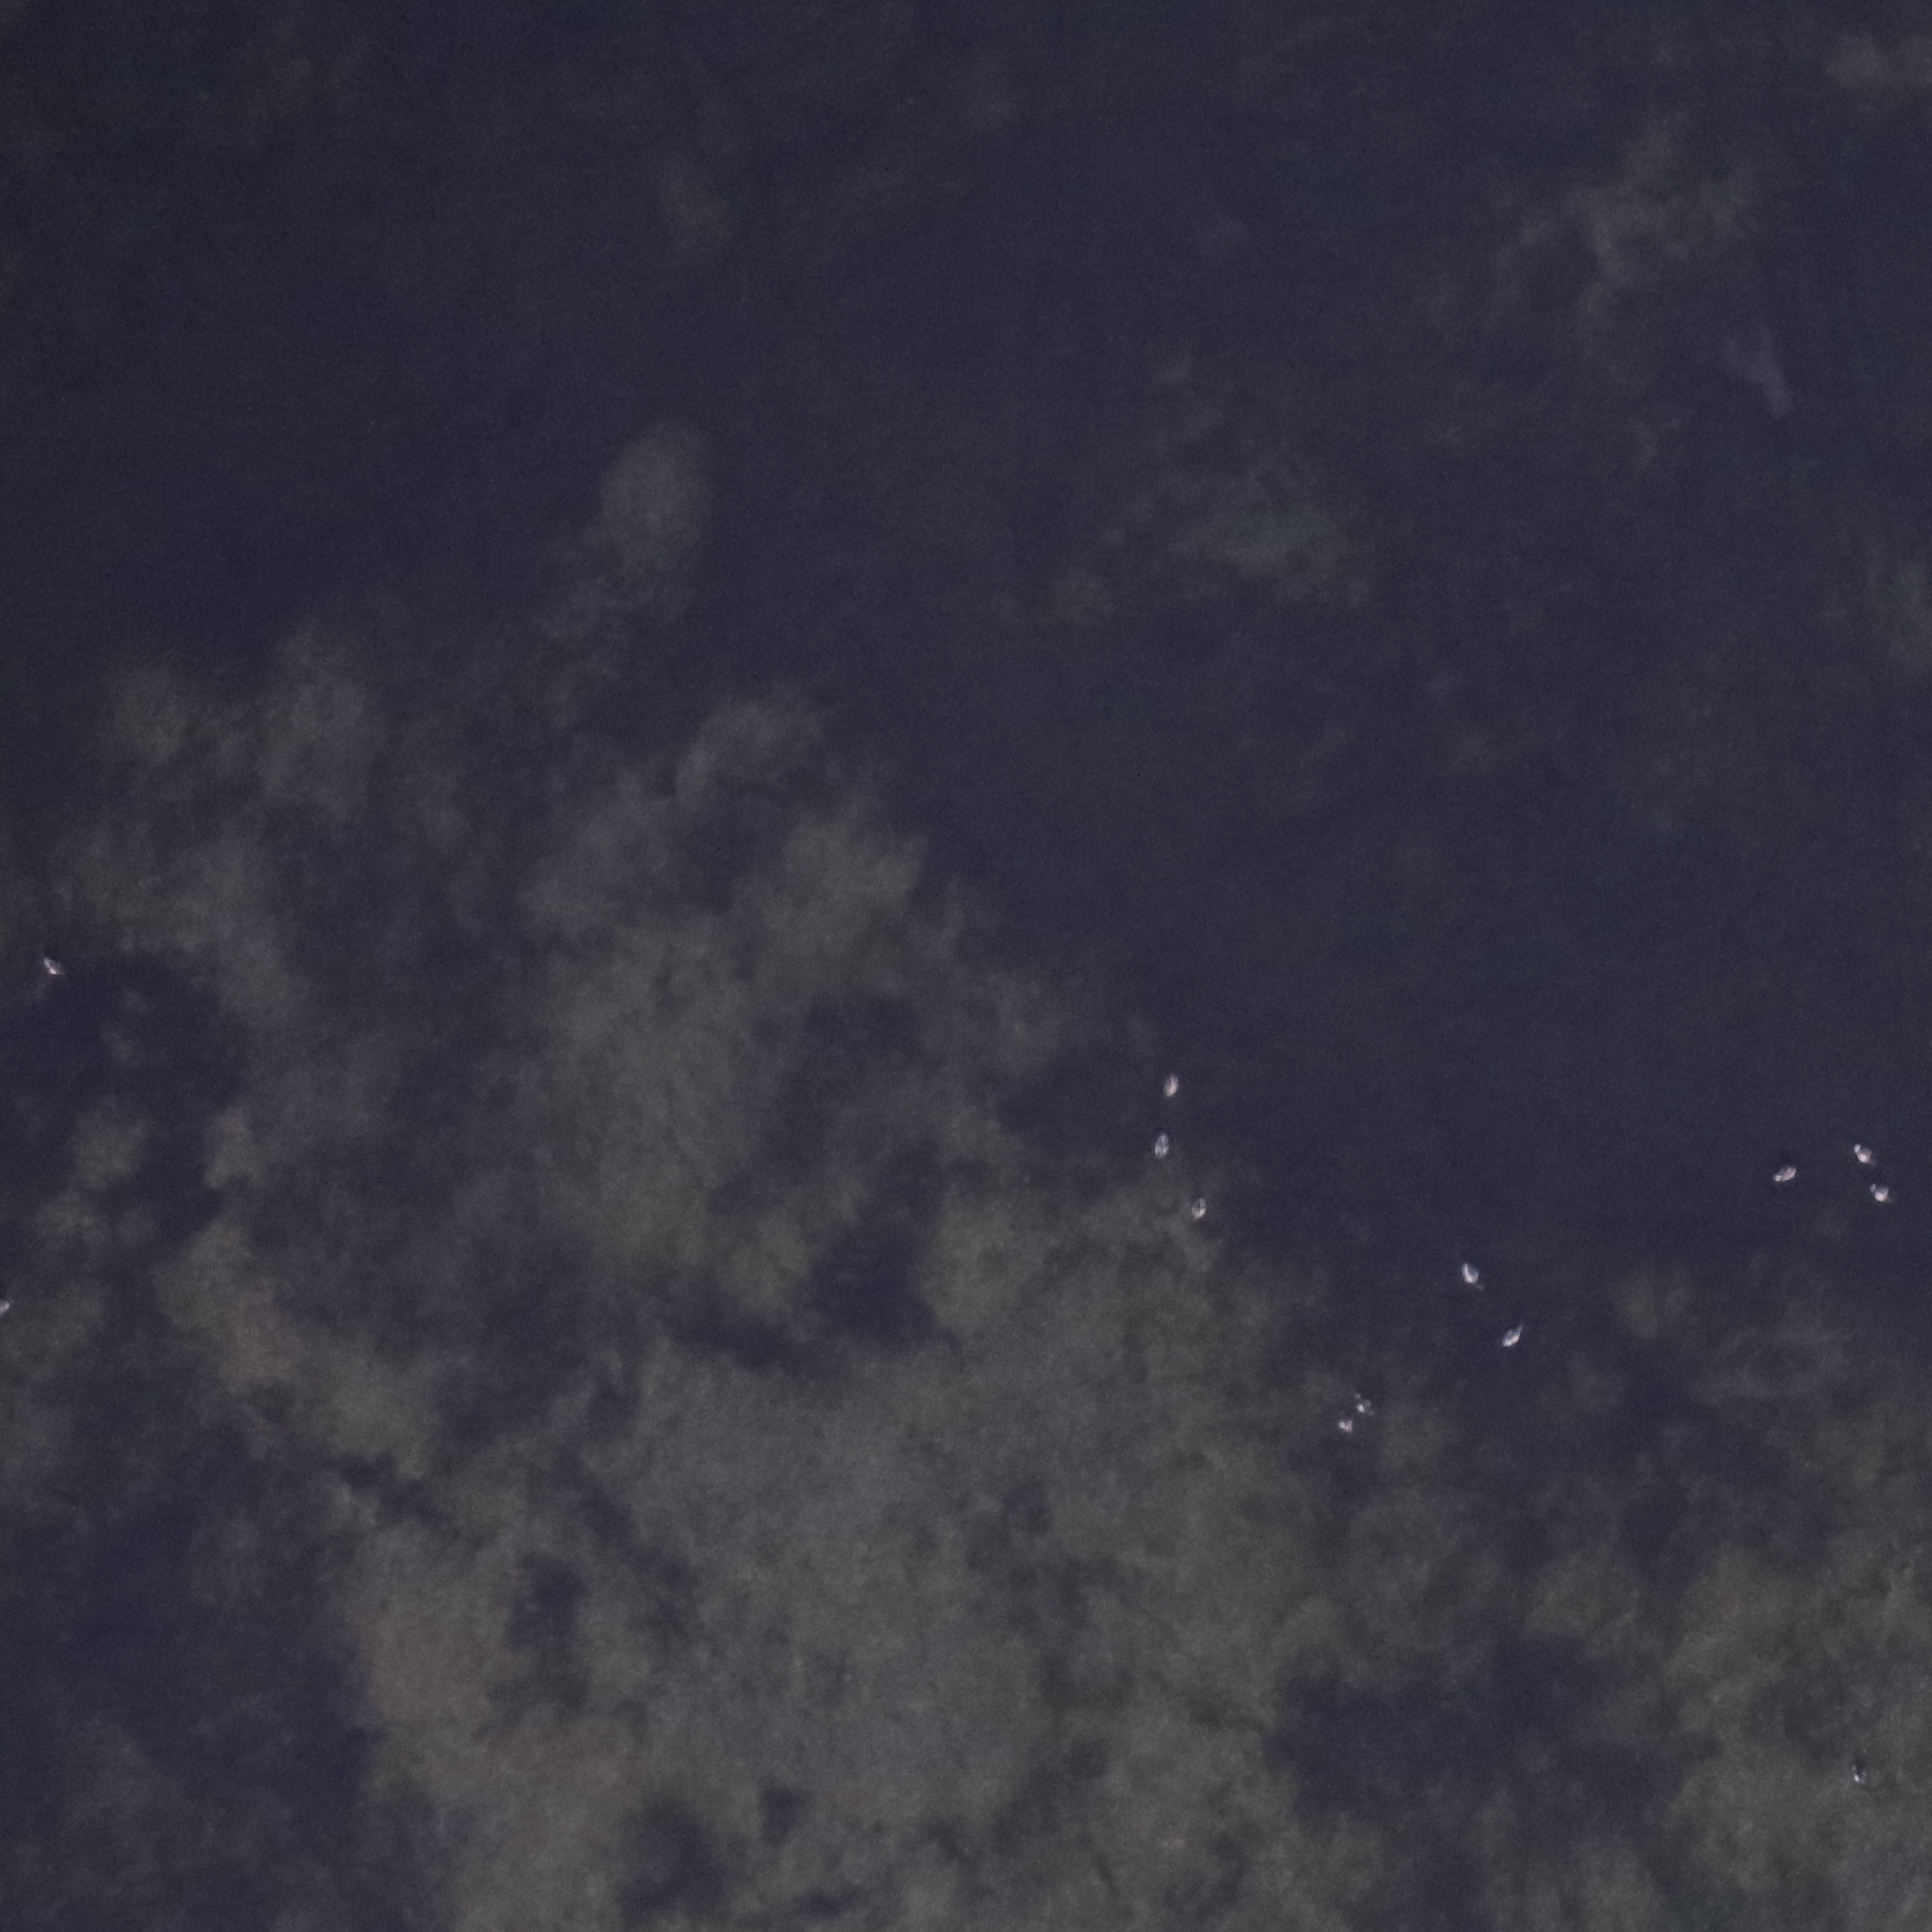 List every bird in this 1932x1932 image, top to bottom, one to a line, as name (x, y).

brant (53, 973)
brant (1168, 1079)
brant (1866, 1143)
brant (1161, 1154)
brant (1788, 1179)
brant (1879, 1190)
brant (1197, 1208)
brant (1477, 1274)
brant (1519, 1337)
brant (1368, 1403)
brant (1343, 1427)
brant (1865, 1769)